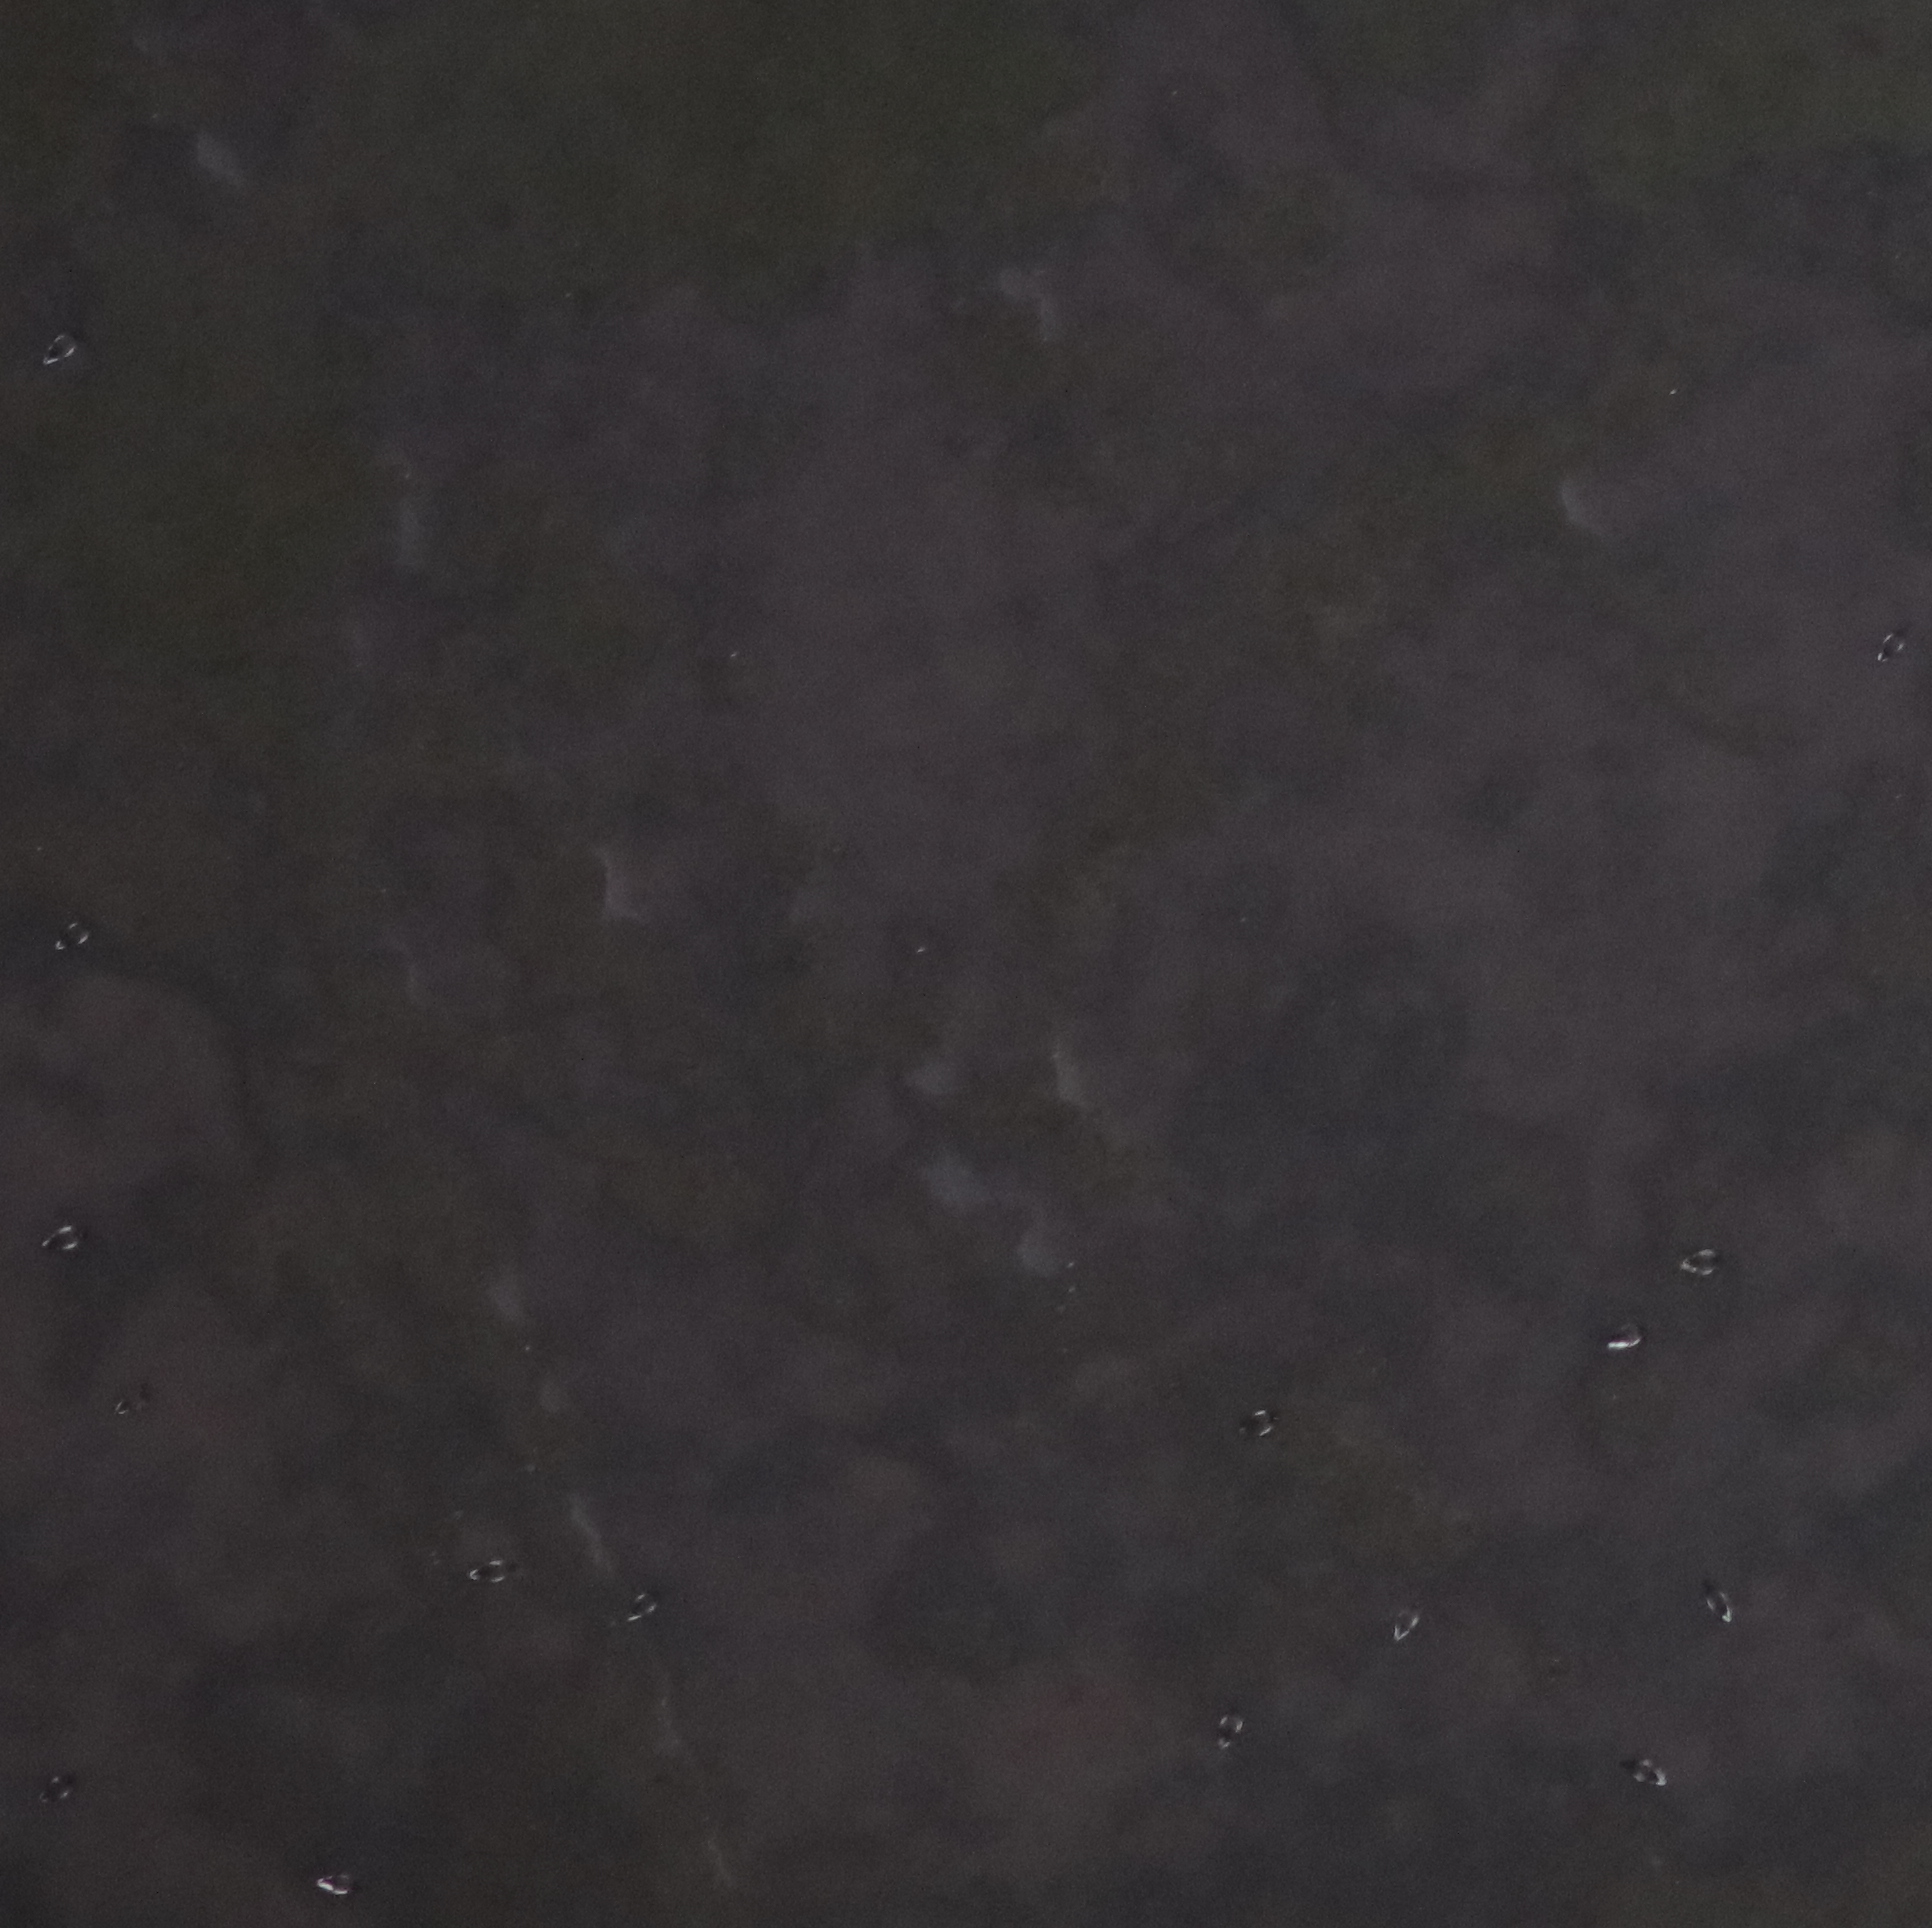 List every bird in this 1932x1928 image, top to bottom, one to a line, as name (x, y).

brant (62, 348)
brant (1892, 648)
brant (74, 935)
brant (64, 1238)
brant (1701, 1262)
brant (1626, 1337)
brant (131, 1399)
brant (1261, 1423)
brant (494, 1571)
brant (1718, 1603)
brant (638, 1607)
brant (1405, 1622)
brant (1229, 1728)
brant (1644, 1772)
brant (52, 1785)
brant (337, 1884)